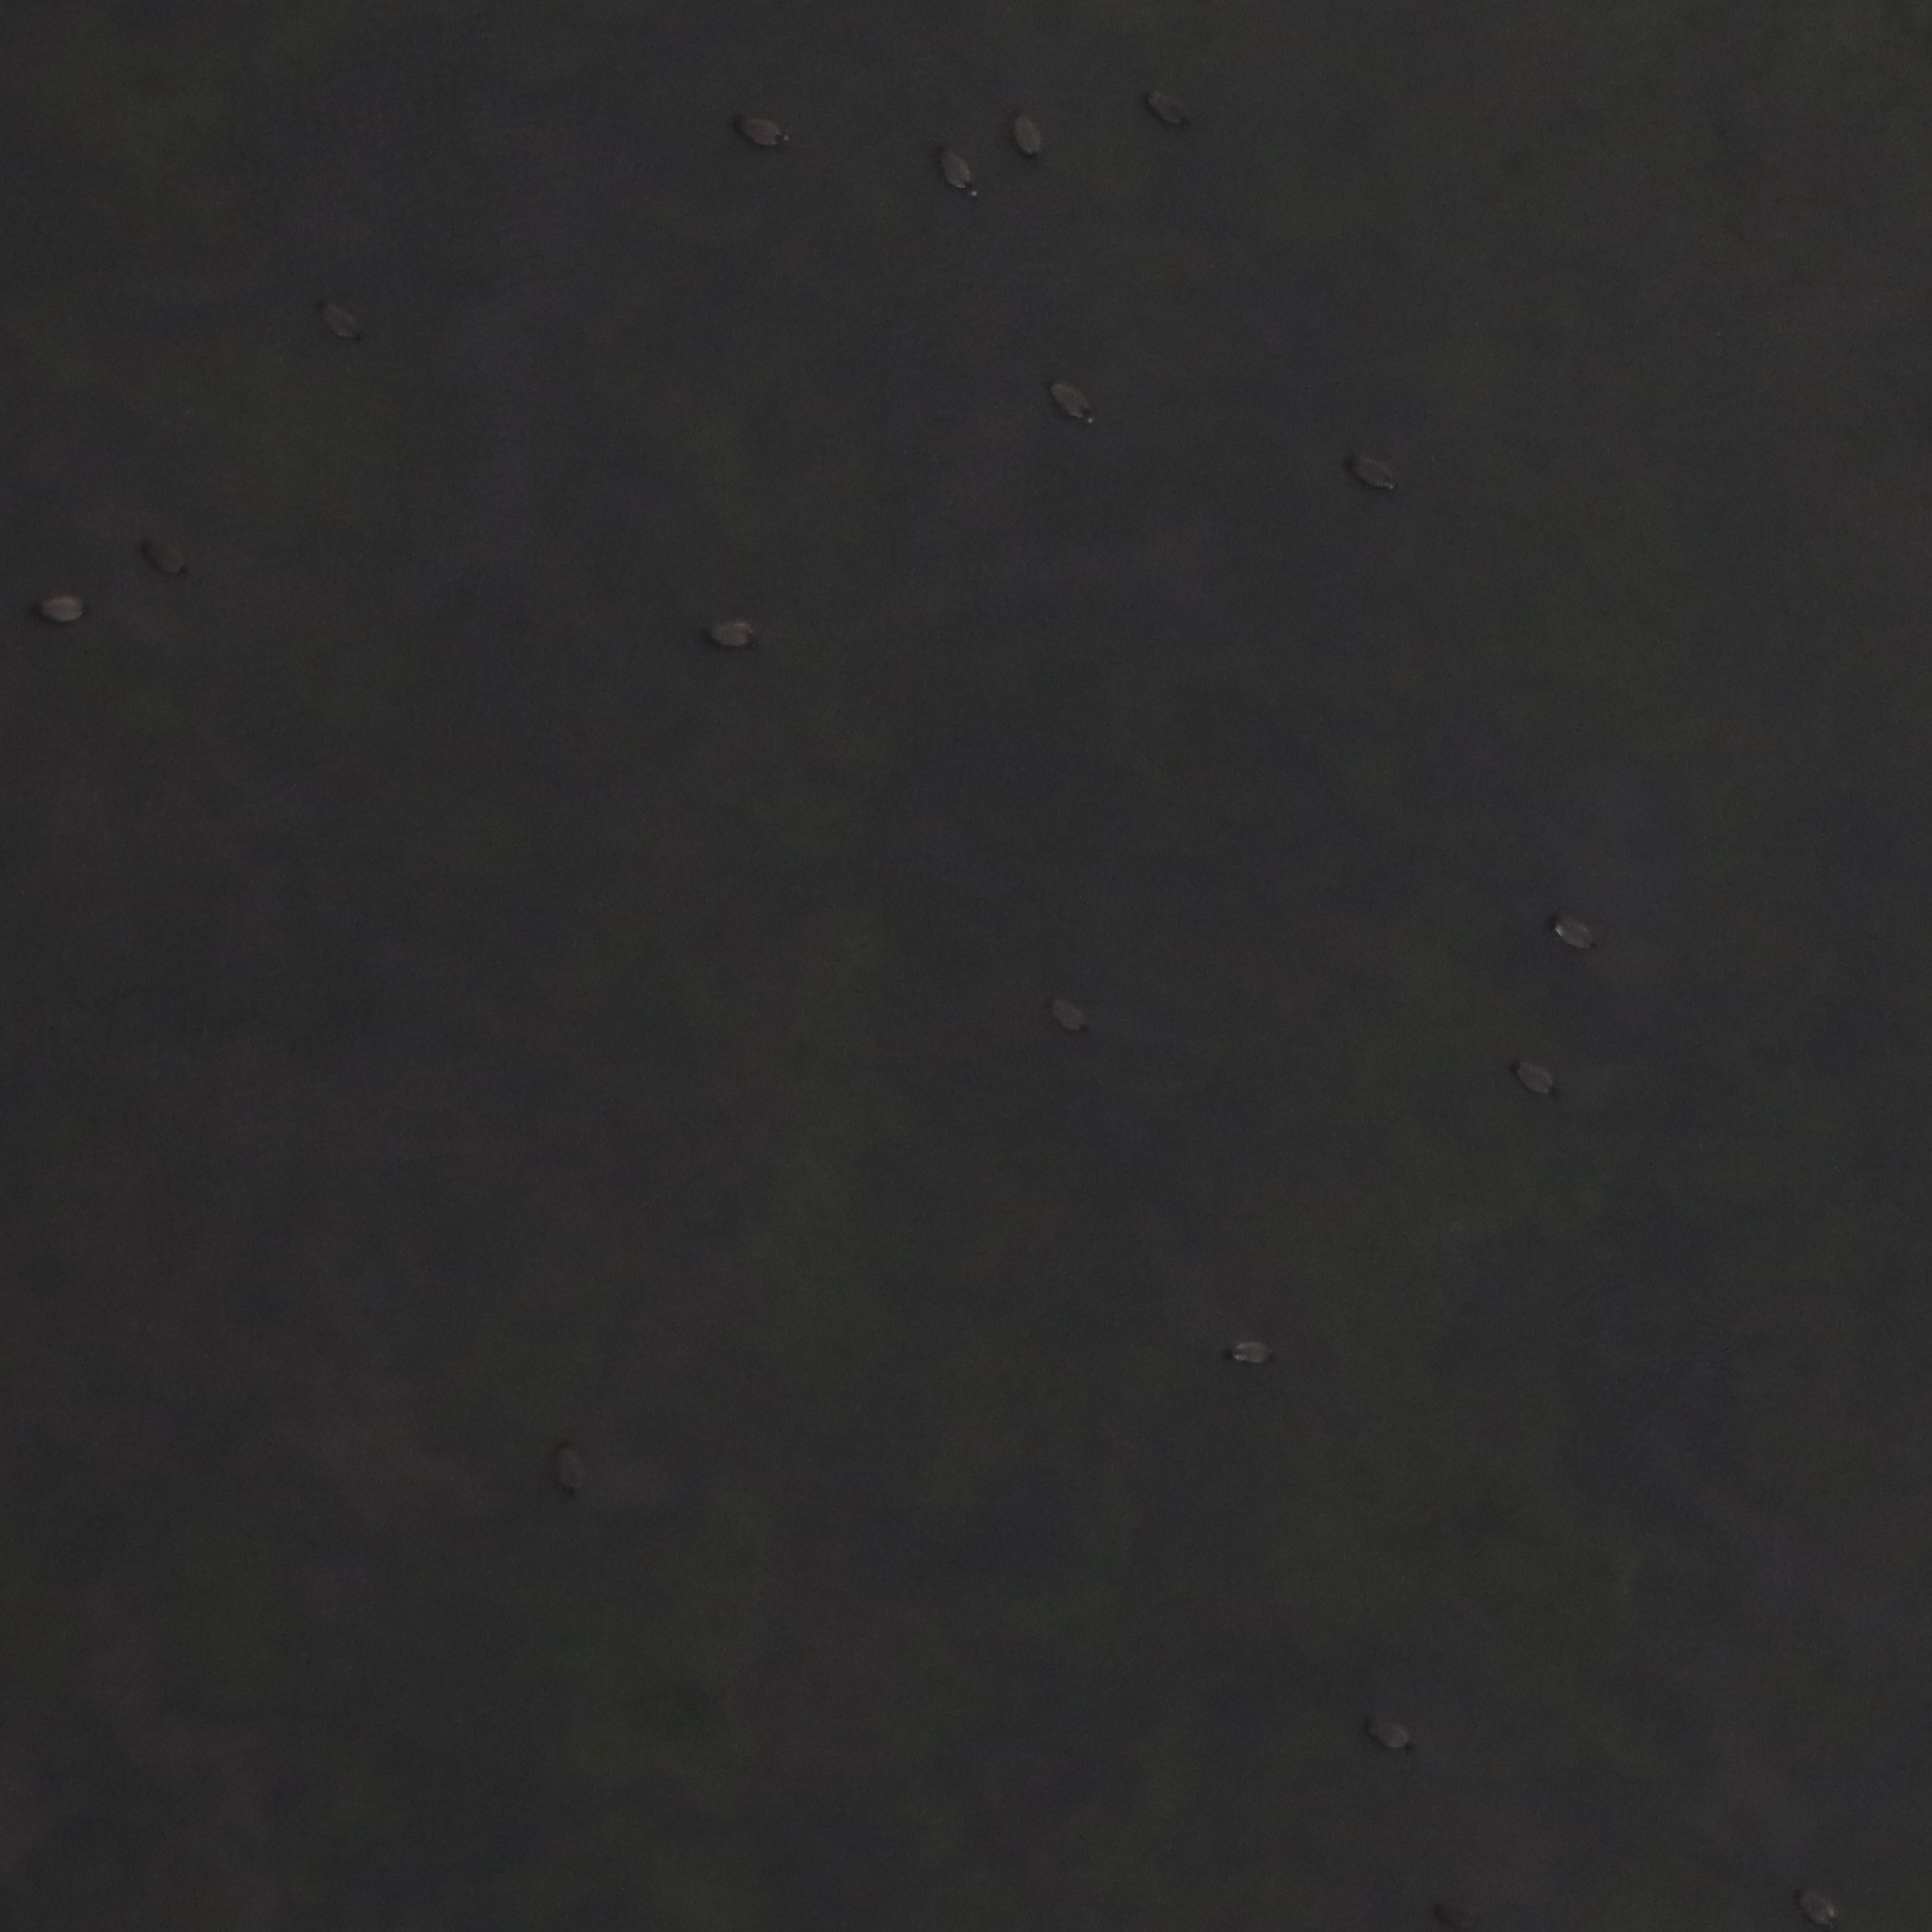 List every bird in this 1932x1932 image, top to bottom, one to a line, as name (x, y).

Canada goose (1164, 106)
Canada goose (1030, 131)
Canada goose (760, 132)
Canada goose (958, 168)
Canada goose (342, 320)
Canada goose (1079, 405)
Canada goose (1372, 470)
Canada goose (166, 549)
Canada goose (58, 609)
Canada goose (735, 634)
Canada goose (1574, 929)
Canada goose (1060, 1017)
Canada goose (1538, 1074)
Canada goose (1253, 1351)
Canada goose (575, 1461)
Canada goose (1390, 1734)
Canada goose (1814, 1901)